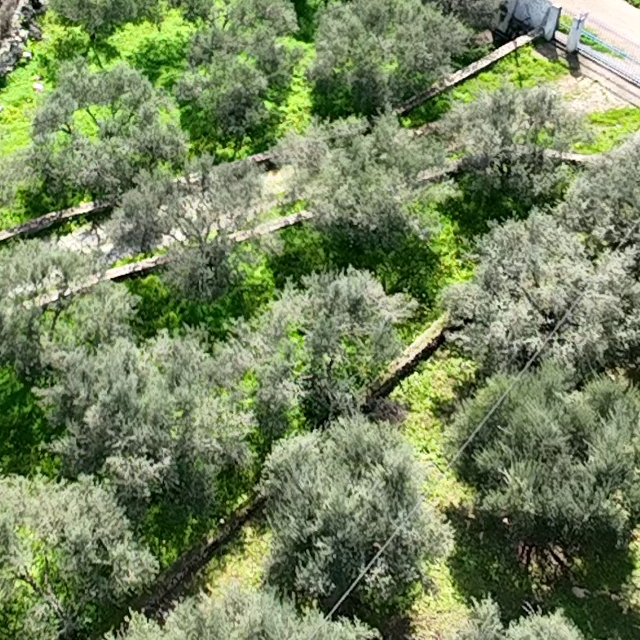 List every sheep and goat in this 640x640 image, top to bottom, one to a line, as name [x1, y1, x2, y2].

None